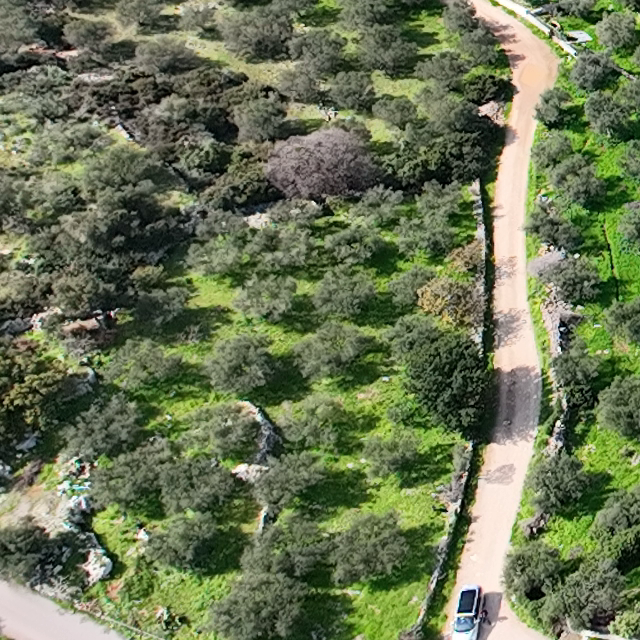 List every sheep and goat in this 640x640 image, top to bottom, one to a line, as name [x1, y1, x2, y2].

None